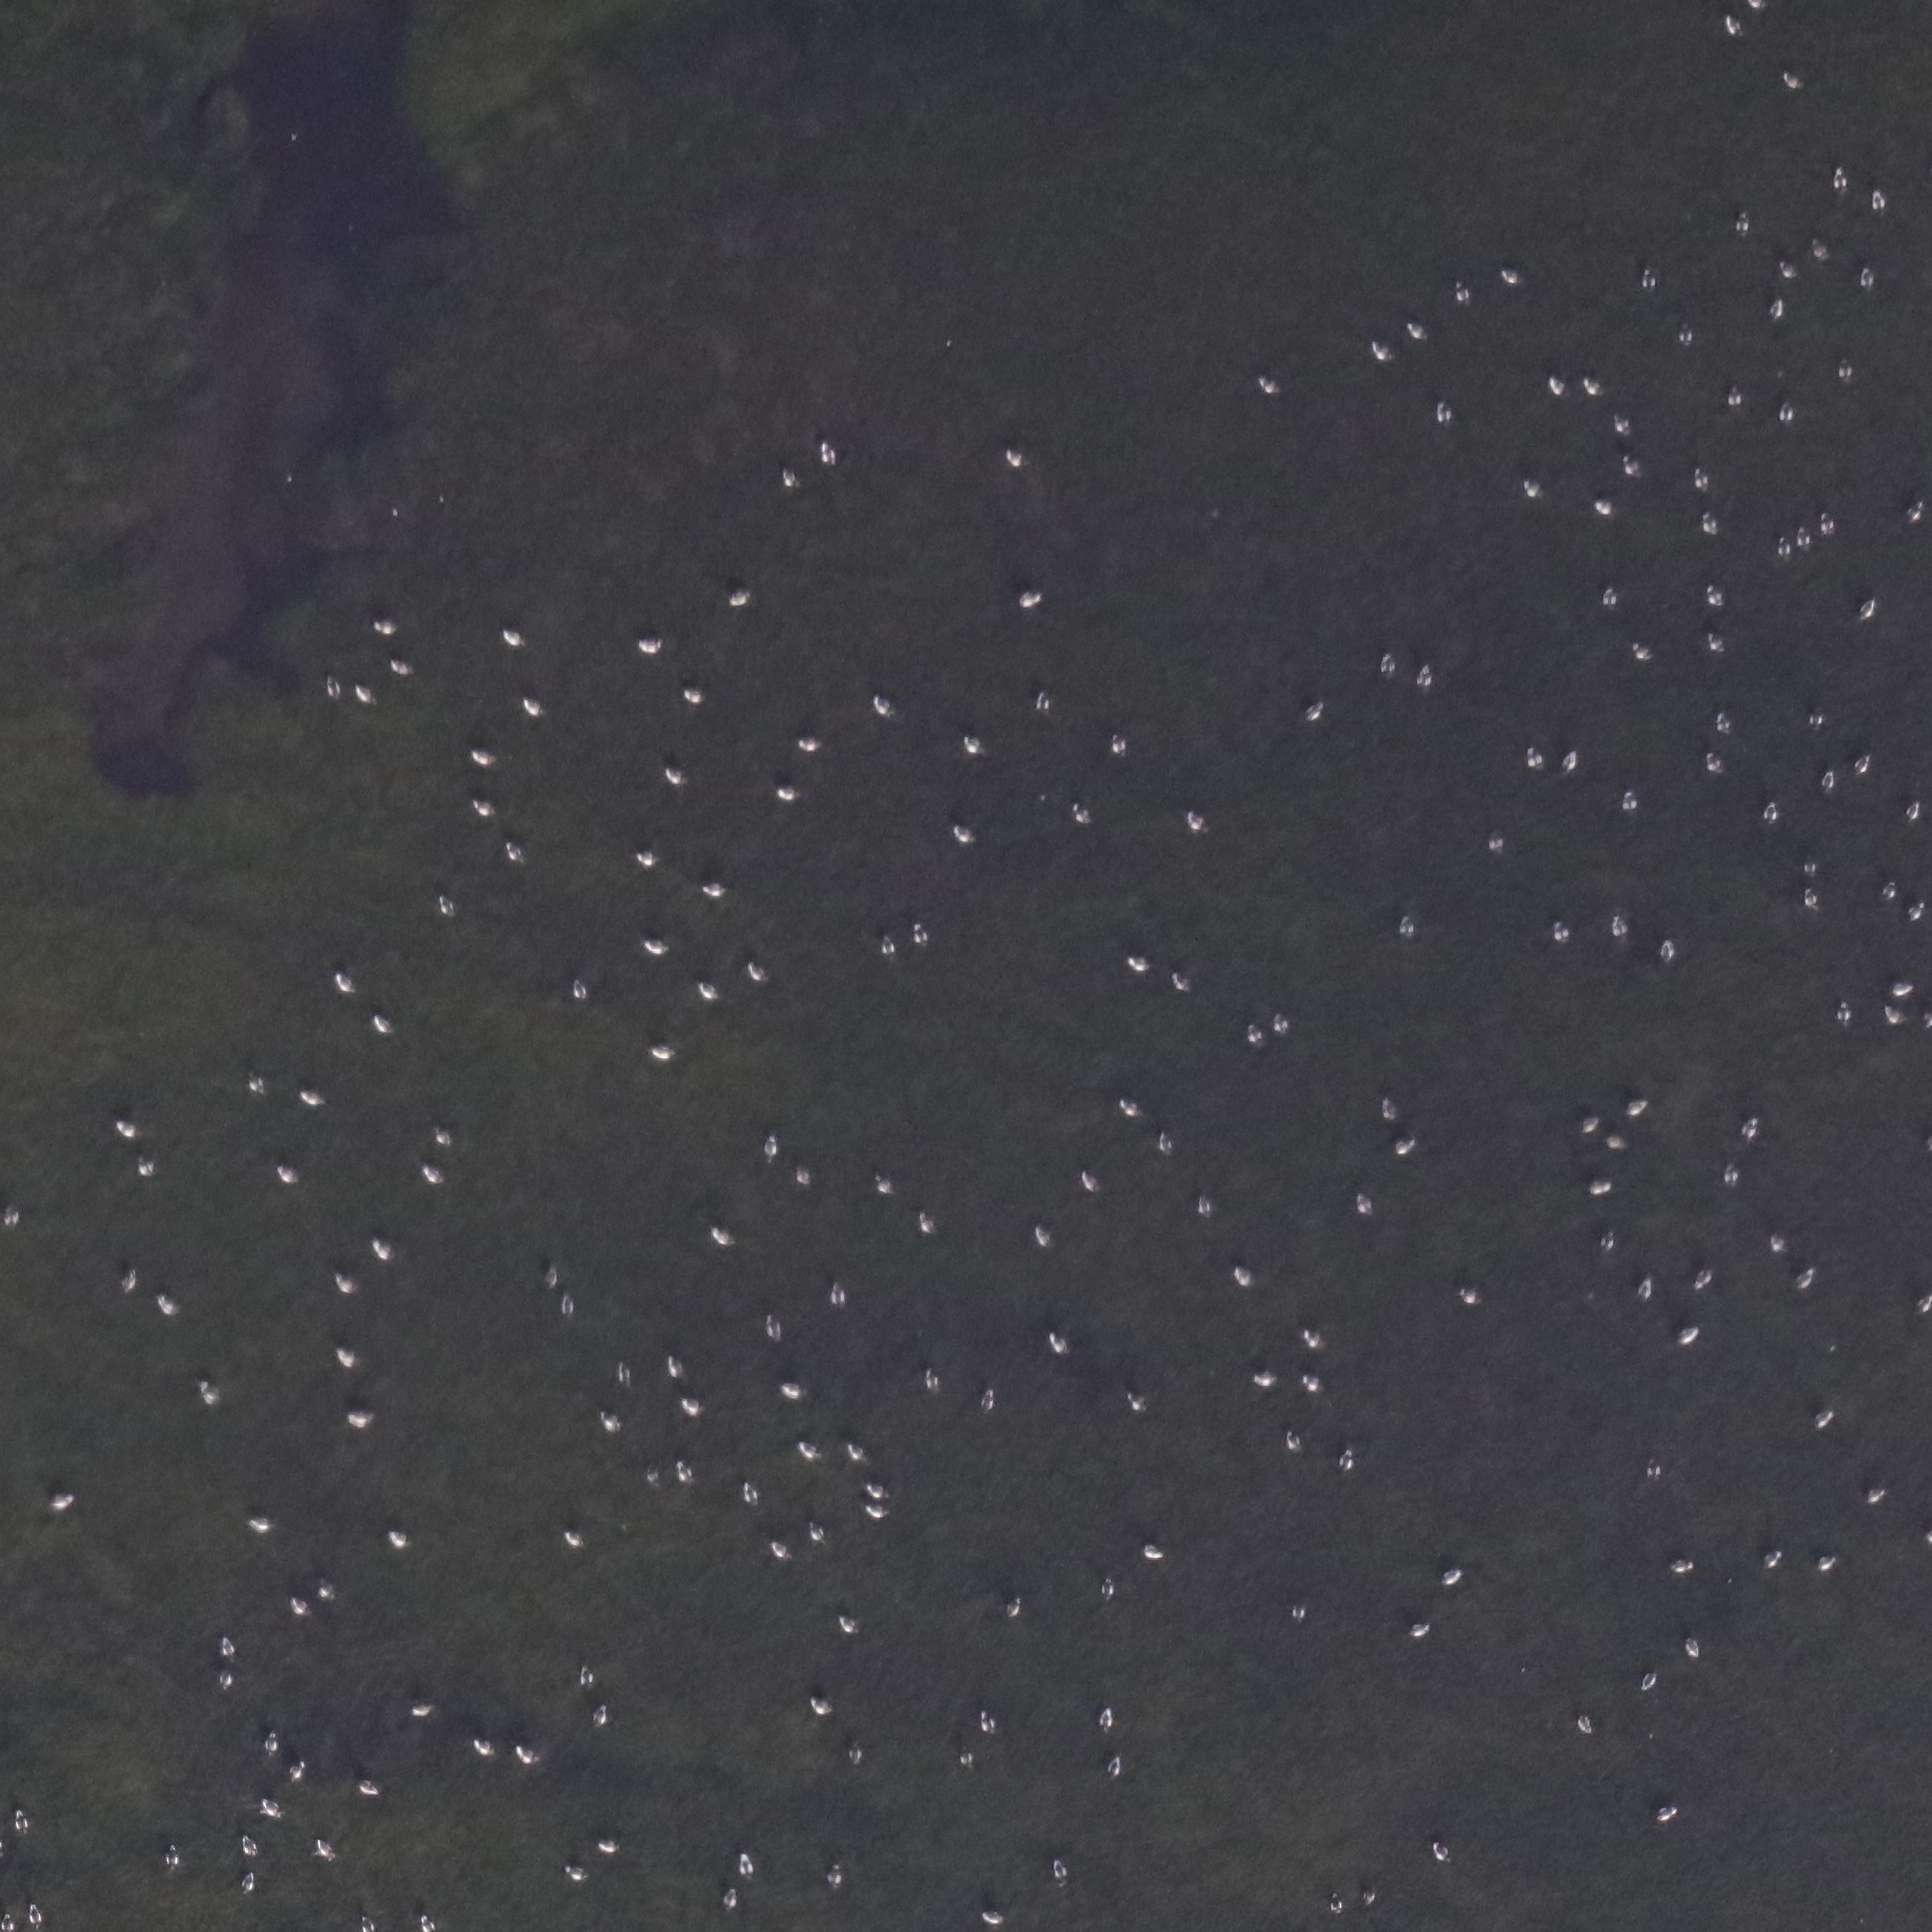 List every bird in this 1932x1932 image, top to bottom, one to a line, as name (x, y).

brant (1730, 31)
brant (1794, 83)
brant (1840, 181)
brant (1877, 202)
brant (1743, 224)
brant (1819, 250)
brant (1514, 271)
brant (1790, 271)
brant (1648, 278)
brant (1868, 284)
brant (1462, 294)
brant (1776, 310)
brant (1689, 337)
brant (1419, 340)
brant (1386, 348)
brant (1844, 376)
brant (1269, 385)
brant (1561, 387)
brant (1735, 398)
brant (1594, 399)
brant (1445, 412)
brant (1784, 415)
brant (1623, 424)
brant (827, 456)
brant (1016, 464)
brant (1637, 466)
brant (790, 478)
brant (1701, 483)
brant (1525, 485)
brant (1605, 504)
brant (1915, 512)
brant (1709, 524)
brant (1829, 525)
brant (1806, 543)
brant (1784, 547)
brant (1714, 595)
brant (1030, 598)
brant (1610, 599)
brant (741, 600)
brant (1866, 610)
brant (387, 628)
brant (513, 639)
brant (1711, 641)
brant (656, 646)
brant (1645, 650)
brant (403, 666)
brant (1392, 668)
brant (1432, 676)
brant (333, 687)
brant (366, 695)
brant (696, 702)
brant (1043, 703)
brant (533, 708)
brant (882, 708)
brant (1313, 710)
brant (1818, 719)
brant (1721, 723)
brant (974, 746)
brant (1535, 750)
brant (805, 751)
brant (1112, 753)
brant (479, 759)
brant (1719, 759)
brant (1577, 762)
brant (1869, 769)
brant (679, 773)
brant (1828, 782)
brant (789, 801)
brant (1635, 805)
brant (483, 807)
brant (1090, 808)
brant (1771, 814)
brant (1913, 816)
brant (1202, 822)
brant (965, 842)
brant (1495, 850)
brant (514, 851)
brant (647, 856)
brant (1816, 867)
brant (714, 888)
brant (1895, 898)
brant (1816, 899)
brant (447, 908)
brant (1915, 912)
brant (1616, 928)
brant (1409, 930)
brant (920, 935)
brant (1567, 936)
brant (656, 945)
brant (888, 947)
brant (1667, 952)
brant (1142, 962)
brant (763, 963)
brant (344, 982)
brant (1185, 982)
brant (580, 990)
brant (708, 990)
brant (1910, 991)
brant (1843, 1015)
brant (1896, 1017)
brant (389, 1023)
brant (1283, 1023)
brant (1256, 1033)
brant (656, 1053)
brant (255, 1084)
brant (313, 1098)
brant (1639, 1105)
brant (1120, 1106)
brant (1386, 1109)
brant (1591, 1120)
brant (125, 1127)
brant (445, 1134)
brant (1747, 1134)
brant (1616, 1141)
brant (771, 1148)
brant (1167, 1151)
brant (1405, 1154)
brant (1734, 1169)
brant (145, 1171)
brant (287, 1173)
brant (434, 1176)
brant (812, 1178)
brant (1090, 1180)
brant (1594, 1184)
brant (882, 1186)
brant (1368, 1199)
brant (1205, 1207)
brant (17, 1213)
brant (931, 1225)
brant (1042, 1235)
brant (717, 1236)
brant (1607, 1237)
brant (1781, 1240)
brant (379, 1248)
brant (1807, 1269)
brant (1250, 1270)
brant (131, 1276)
brant (344, 1276)
brant (557, 1277)
brant (1702, 1277)
brant (1646, 1286)
brant (842, 1296)
brant (1463, 1301)
brant (1924, 1301)
brant (172, 1309)
brant (562, 1312)
brant (1690, 1329)
brant (778, 1337)
brant (1303, 1337)
brant (1061, 1340)
brant (349, 1358)
brant (679, 1367)
brant (620, 1370)
brant (935, 1371)
brant (1265, 1380)
brant (1313, 1384)
brant (209, 1394)
brant (796, 1394)
brant (982, 1397)
brant (696, 1402)
brant (1138, 1403)
brant (361, 1418)
brant (611, 1421)
brant (1829, 1421)
brant (1293, 1441)
brant (805, 1447)
brant (855, 1451)
brant (1346, 1461)
brant (1653, 1468)
brant (684, 1473)
brant (652, 1476)
brant (876, 1492)
brant (751, 1494)
brant (1875, 1495)
brant (67, 1499)
brant (880, 1512)
brant (259, 1516)
brant (817, 1534)
brant (402, 1537)
brant (572, 1542)
brant (776, 1551)
brant (1155, 1551)
brant (1772, 1559)
brant (1824, 1562)
brant (1681, 1566)
brant (1450, 1575)
brant (1108, 1589)
brant (314, 1593)
brant (1013, 1607)
brant (1299, 1613)
brant (290, 1617)
brant (848, 1625)
brant (1417, 1627)
brant (1688, 1647)
brant (228, 1648)
brant (590, 1679)
brant (1649, 1680)
brant (217, 1685)
brant (822, 1708)
brant (600, 1718)
brant (423, 1719)
brant (1106, 1721)
brant (988, 1722)
brant (1585, 1722)
brant (484, 1740)
brant (271, 1744)
brant (970, 1751)
brant (528, 1756)
brant (856, 1760)
brant (1115, 1767)
brant (297, 1772)
brant (366, 1787)
brant (271, 1808)
brant (1665, 1814)
brant (21, 1822)
brant (608, 1846)
brant (250, 1847)
brant (326, 1849)
brant (1438, 1852)
brant (172, 1858)
brant (747, 1865)
brant (1060, 1872)
brant (577, 1873)
brant (835, 1876)
brant (247, 1883)
brant (1370, 1892)
brant (730, 1898)
brant (1333, 1904)
brant (35, 1917)
brant (996, 1919)
brant (7, 1925)
brant (428, 1926)
brant (368, 1927)